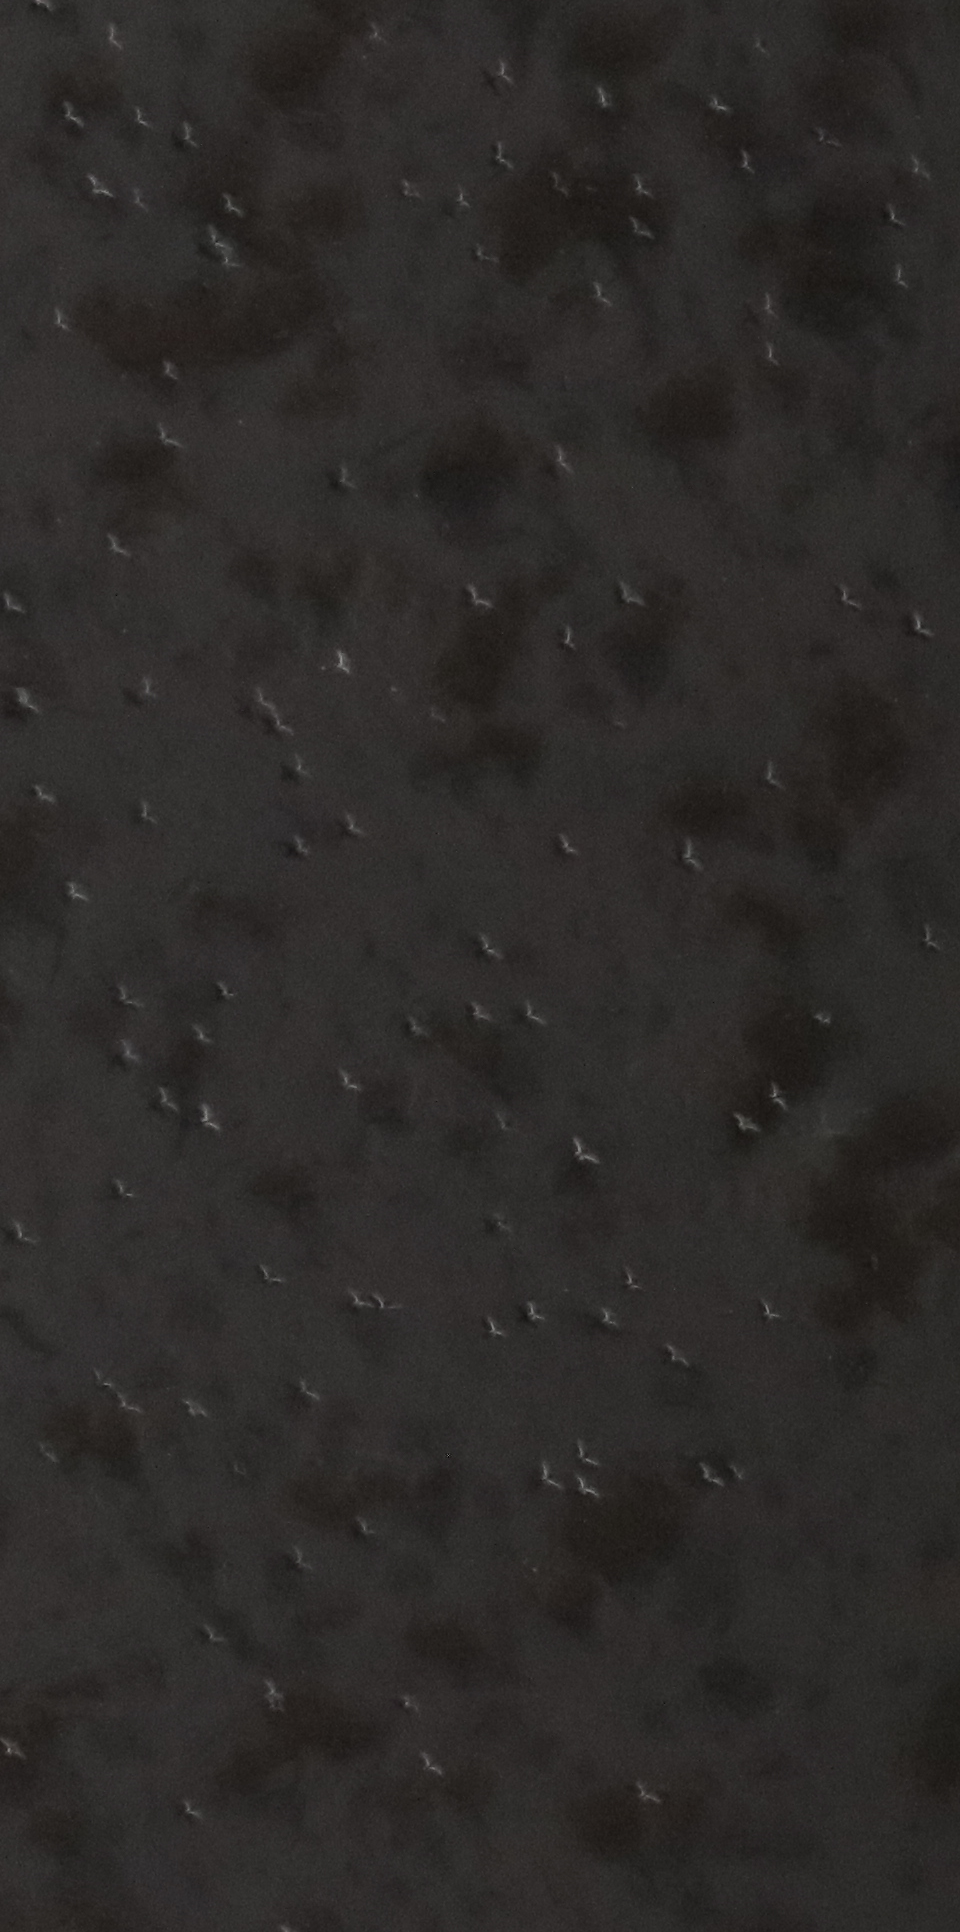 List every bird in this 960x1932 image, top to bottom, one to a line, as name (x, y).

other bird (114, 34)
other bird (376, 38)
other bird (762, 46)
other bird (505, 71)
other bird (605, 100)
other bird (719, 110)
other bird (72, 111)
other bird (143, 119)
other bird (825, 137)
other bird (193, 139)
other bird (506, 155)
other bird (745, 164)
other bird (922, 167)
other bird (557, 184)
other bird (96, 188)
other bird (638, 188)
other bird (138, 196)
other bird (412, 196)
other bird (464, 198)
other bird (230, 203)
other bird (892, 215)
other bird (639, 229)
other bird (218, 241)
other bird (486, 251)
other bird (232, 263)
other bird (899, 276)
other bird (602, 294)
other bird (769, 305)
other bird (63, 320)
other bird (772, 355)
other bird (171, 368)
other bird (169, 436)
other bird (565, 460)
other bird (347, 478)
other bird (121, 547)
other bird (630, 593)
other bird (477, 597)
other bird (850, 601)
other bird (10, 607)
other bird (921, 626)
other bird (567, 637)
other bird (346, 664)
other bird (151, 688)
other bird (259, 695)
other bird (24, 699)
other bird (439, 712)
other bird (283, 724)
other bird (299, 766)
other bird (770, 777)
other bird (43, 795)
other bird (148, 813)
other bird (353, 828)
other bird (298, 843)
other bird (568, 843)
other bird (690, 856)
other bird (71, 892)
other bird (928, 939)
other bird (489, 948)
other bird (221, 989)
other bird (124, 994)
other bird (535, 1015)
other bird (821, 1015)
other bird (481, 1016)
other bird (415, 1027)
other bird (203, 1036)
other bird (133, 1054)
other bird (348, 1082)
other bird (777, 1094)
other bird (164, 1104)
other bird (212, 1120)
other bird (743, 1123)
other bird (506, 1127)
other bird (581, 1152)
other bird (125, 1192)
other bird (499, 1223)
other bird (23, 1238)
other bird (274, 1276)
other bird (632, 1279)
other bird (388, 1304)
other bird (357, 1306)
other bird (768, 1311)
other bird (535, 1313)
other bird (611, 1318)
other bird (495, 1329)
other bird (674, 1356)
other bird (101, 1375)
other bird (308, 1390)
other bird (127, 1401)
other bird (192, 1409)
other bird (47, 1449)
other bird (586, 1453)
other bird (742, 1472)
other bird (707, 1477)
other bird (548, 1479)
other bird (585, 1489)
other bird (369, 1529)
other bird (301, 1559)
other bird (214, 1633)
other bird (275, 1692)
other bird (408, 1700)
other bird (11, 1747)
other bird (430, 1765)
other bird (646, 1793)
other bird (188, 1809)